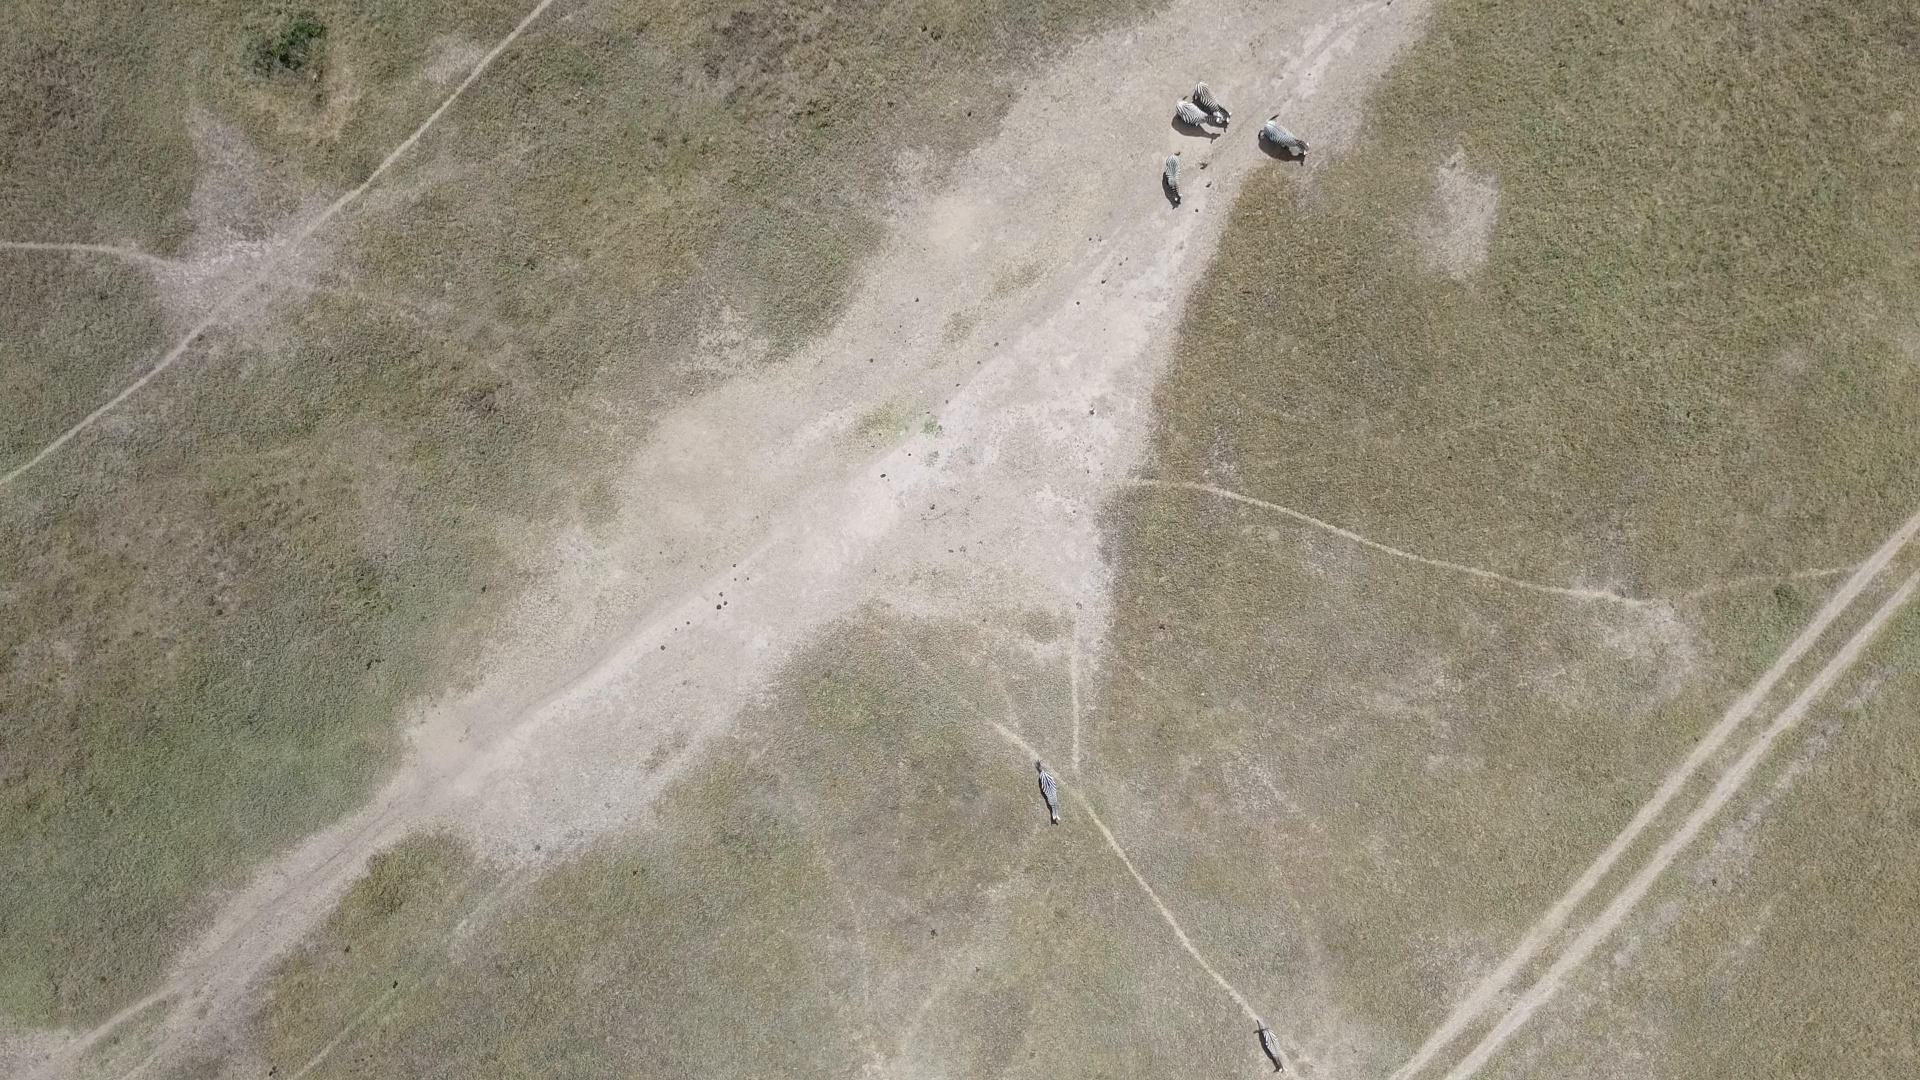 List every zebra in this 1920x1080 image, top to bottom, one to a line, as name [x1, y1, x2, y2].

zebra [1193, 83, 1229, 120]
zebra [1175, 101, 1220, 131]
zebra [1259, 120, 1308, 156]
zebra [1164, 154, 1181, 201]
zebra [1036, 763, 1063, 823]
zebra [1258, 1021, 1283, 1063]